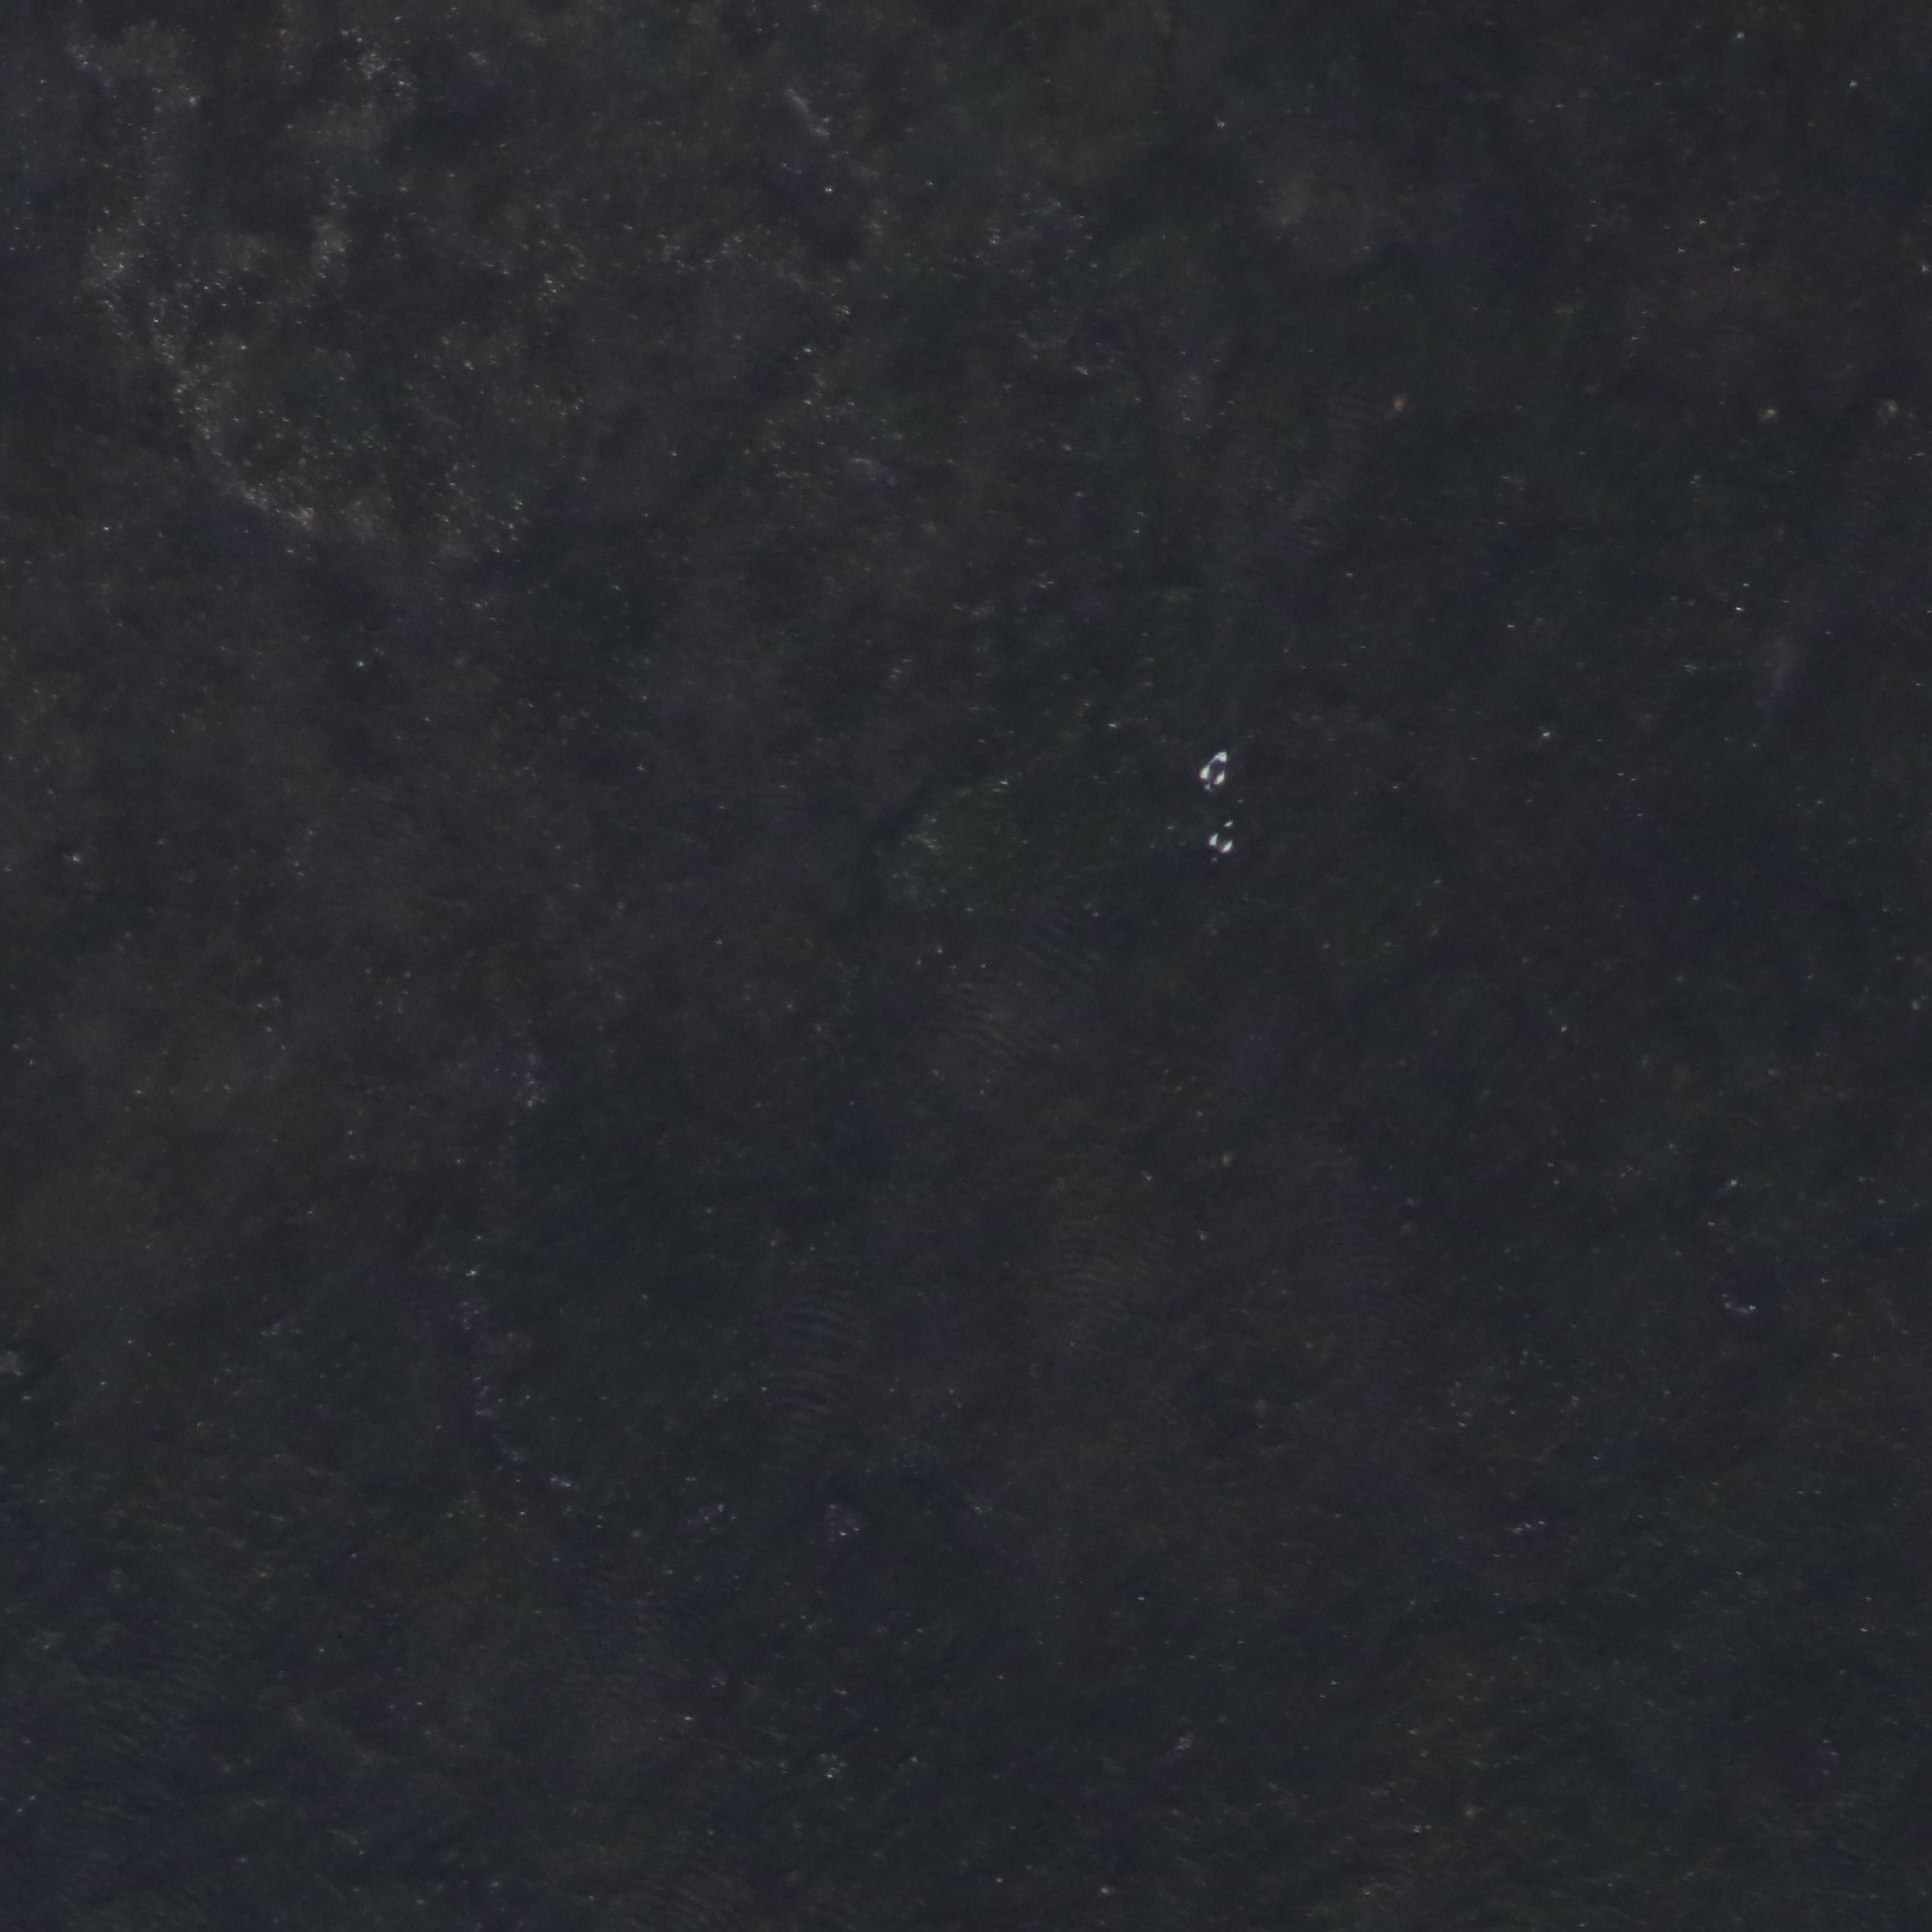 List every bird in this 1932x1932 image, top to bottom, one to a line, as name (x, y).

brant (1216, 771)
brant (1226, 843)